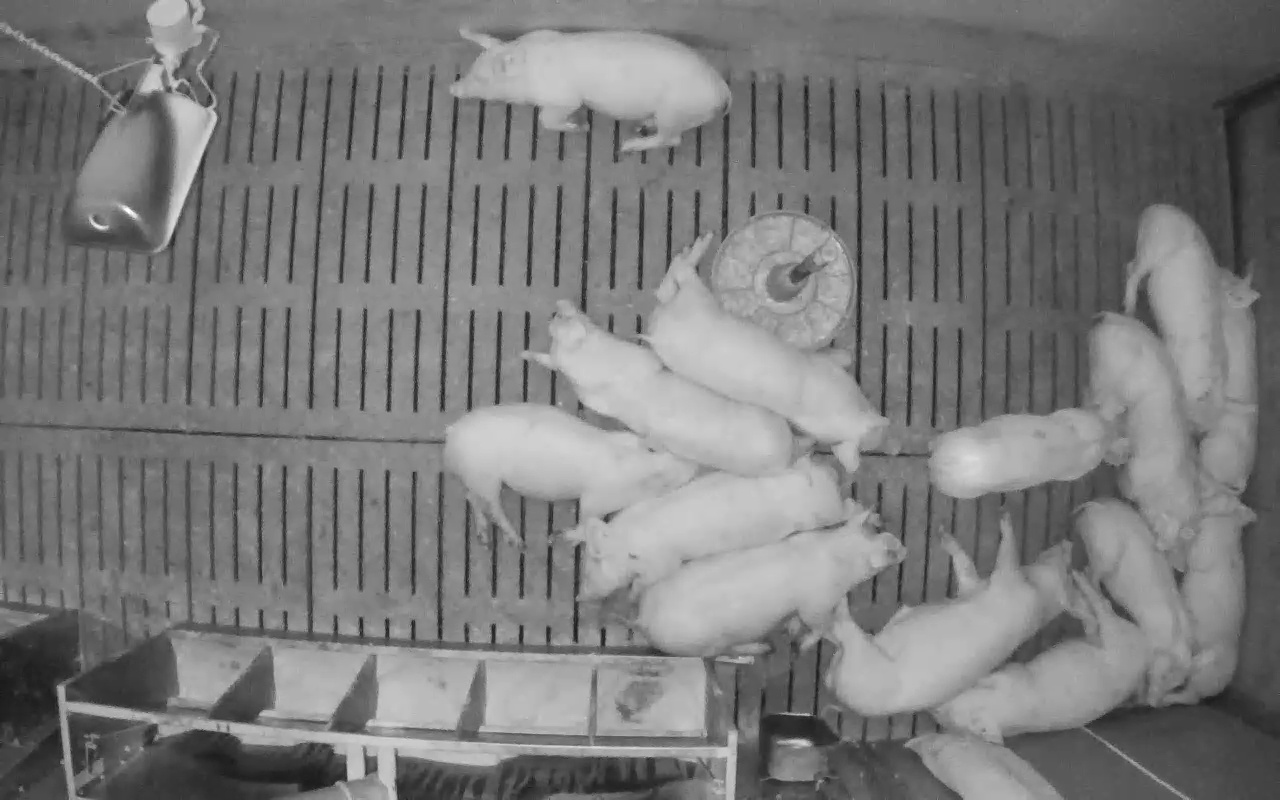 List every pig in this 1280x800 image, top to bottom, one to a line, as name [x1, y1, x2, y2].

pig [450, 27, 735, 155]
pig [1123, 204, 1257, 443]
pig [628, 230, 903, 474]
pig [1195, 256, 1265, 494]
pig [518, 298, 815, 478]
pig [1085, 310, 1241, 575]
pig [927, 394, 1131, 498]
pig [436, 401, 701, 552]
pig [564, 444, 883, 605]
pig [1161, 466, 1259, 709]
pig [1073, 496, 1222, 710]
pig [615, 503, 911, 658]
pig [820, 513, 1093, 719]
pig [927, 566, 1158, 744]